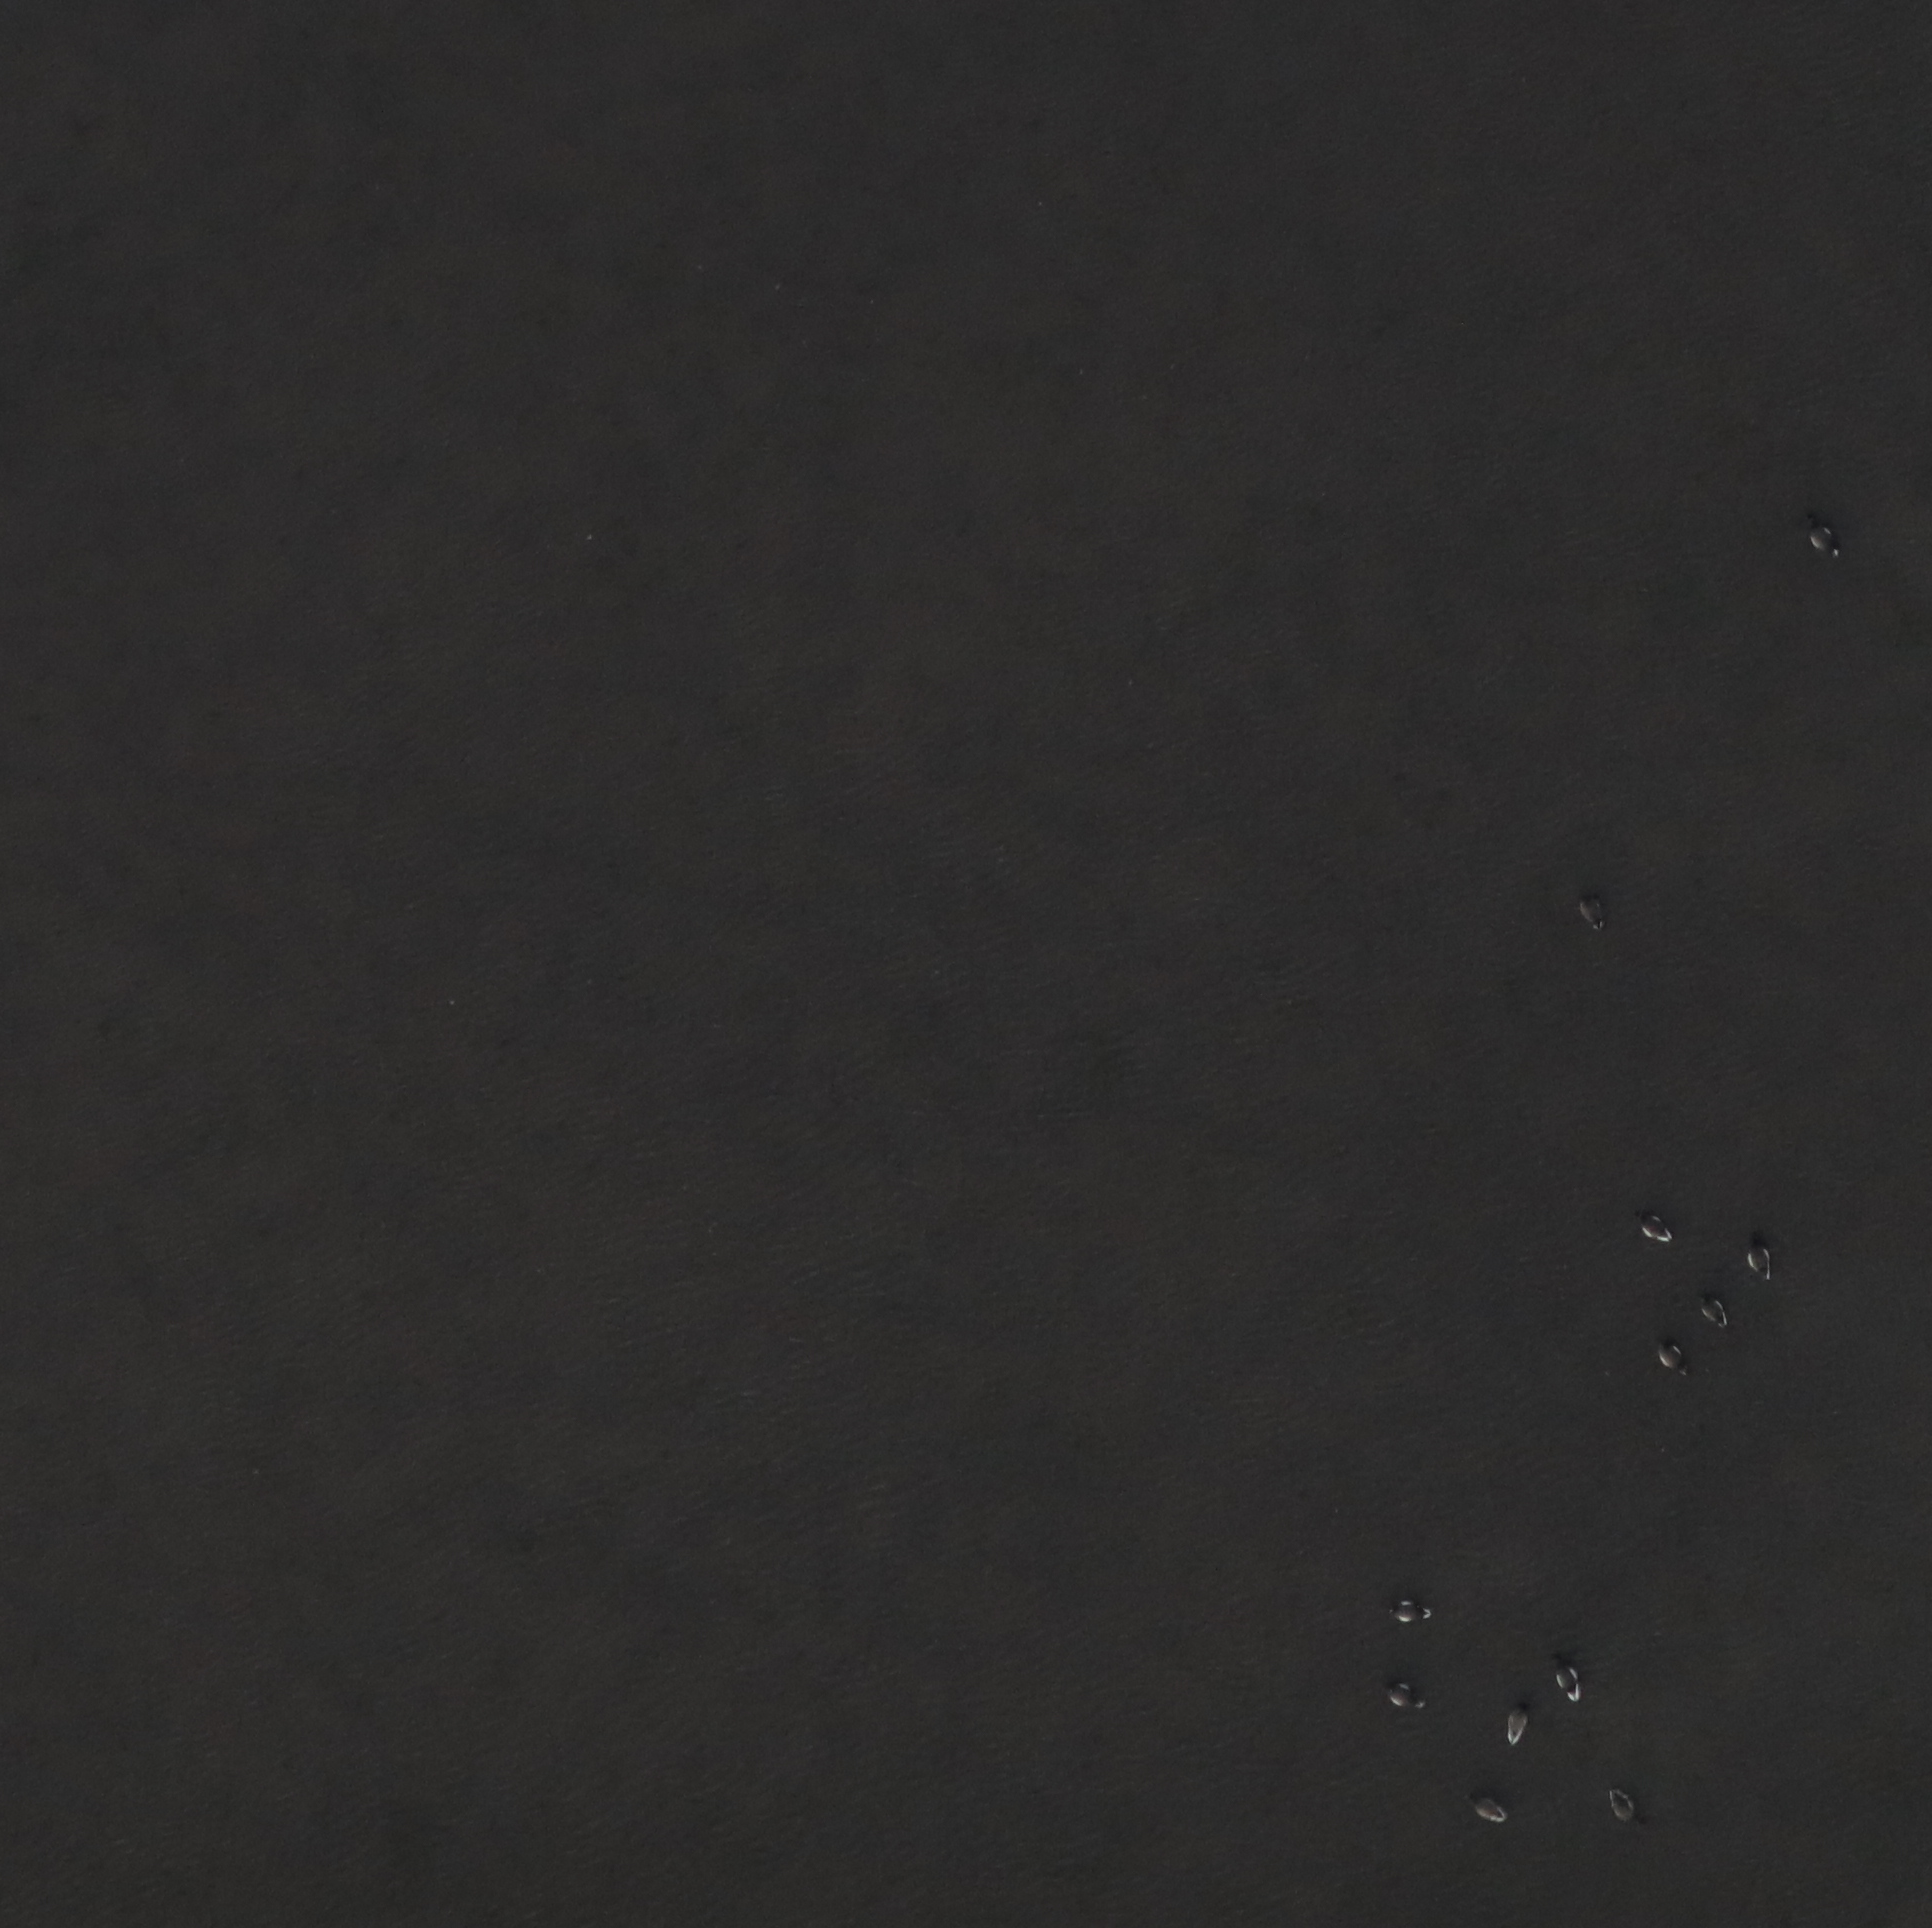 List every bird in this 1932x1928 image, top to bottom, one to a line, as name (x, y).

brant (1824, 537)
brant (1592, 911)
brant (1655, 1228)
brant (1759, 1259)
brant (1714, 1312)
brant (1673, 1357)
brant (1410, 1612)
brant (1569, 1681)
brant (1400, 1692)
brant (1517, 1724)
brant (1623, 1807)
brant (1487, 1808)